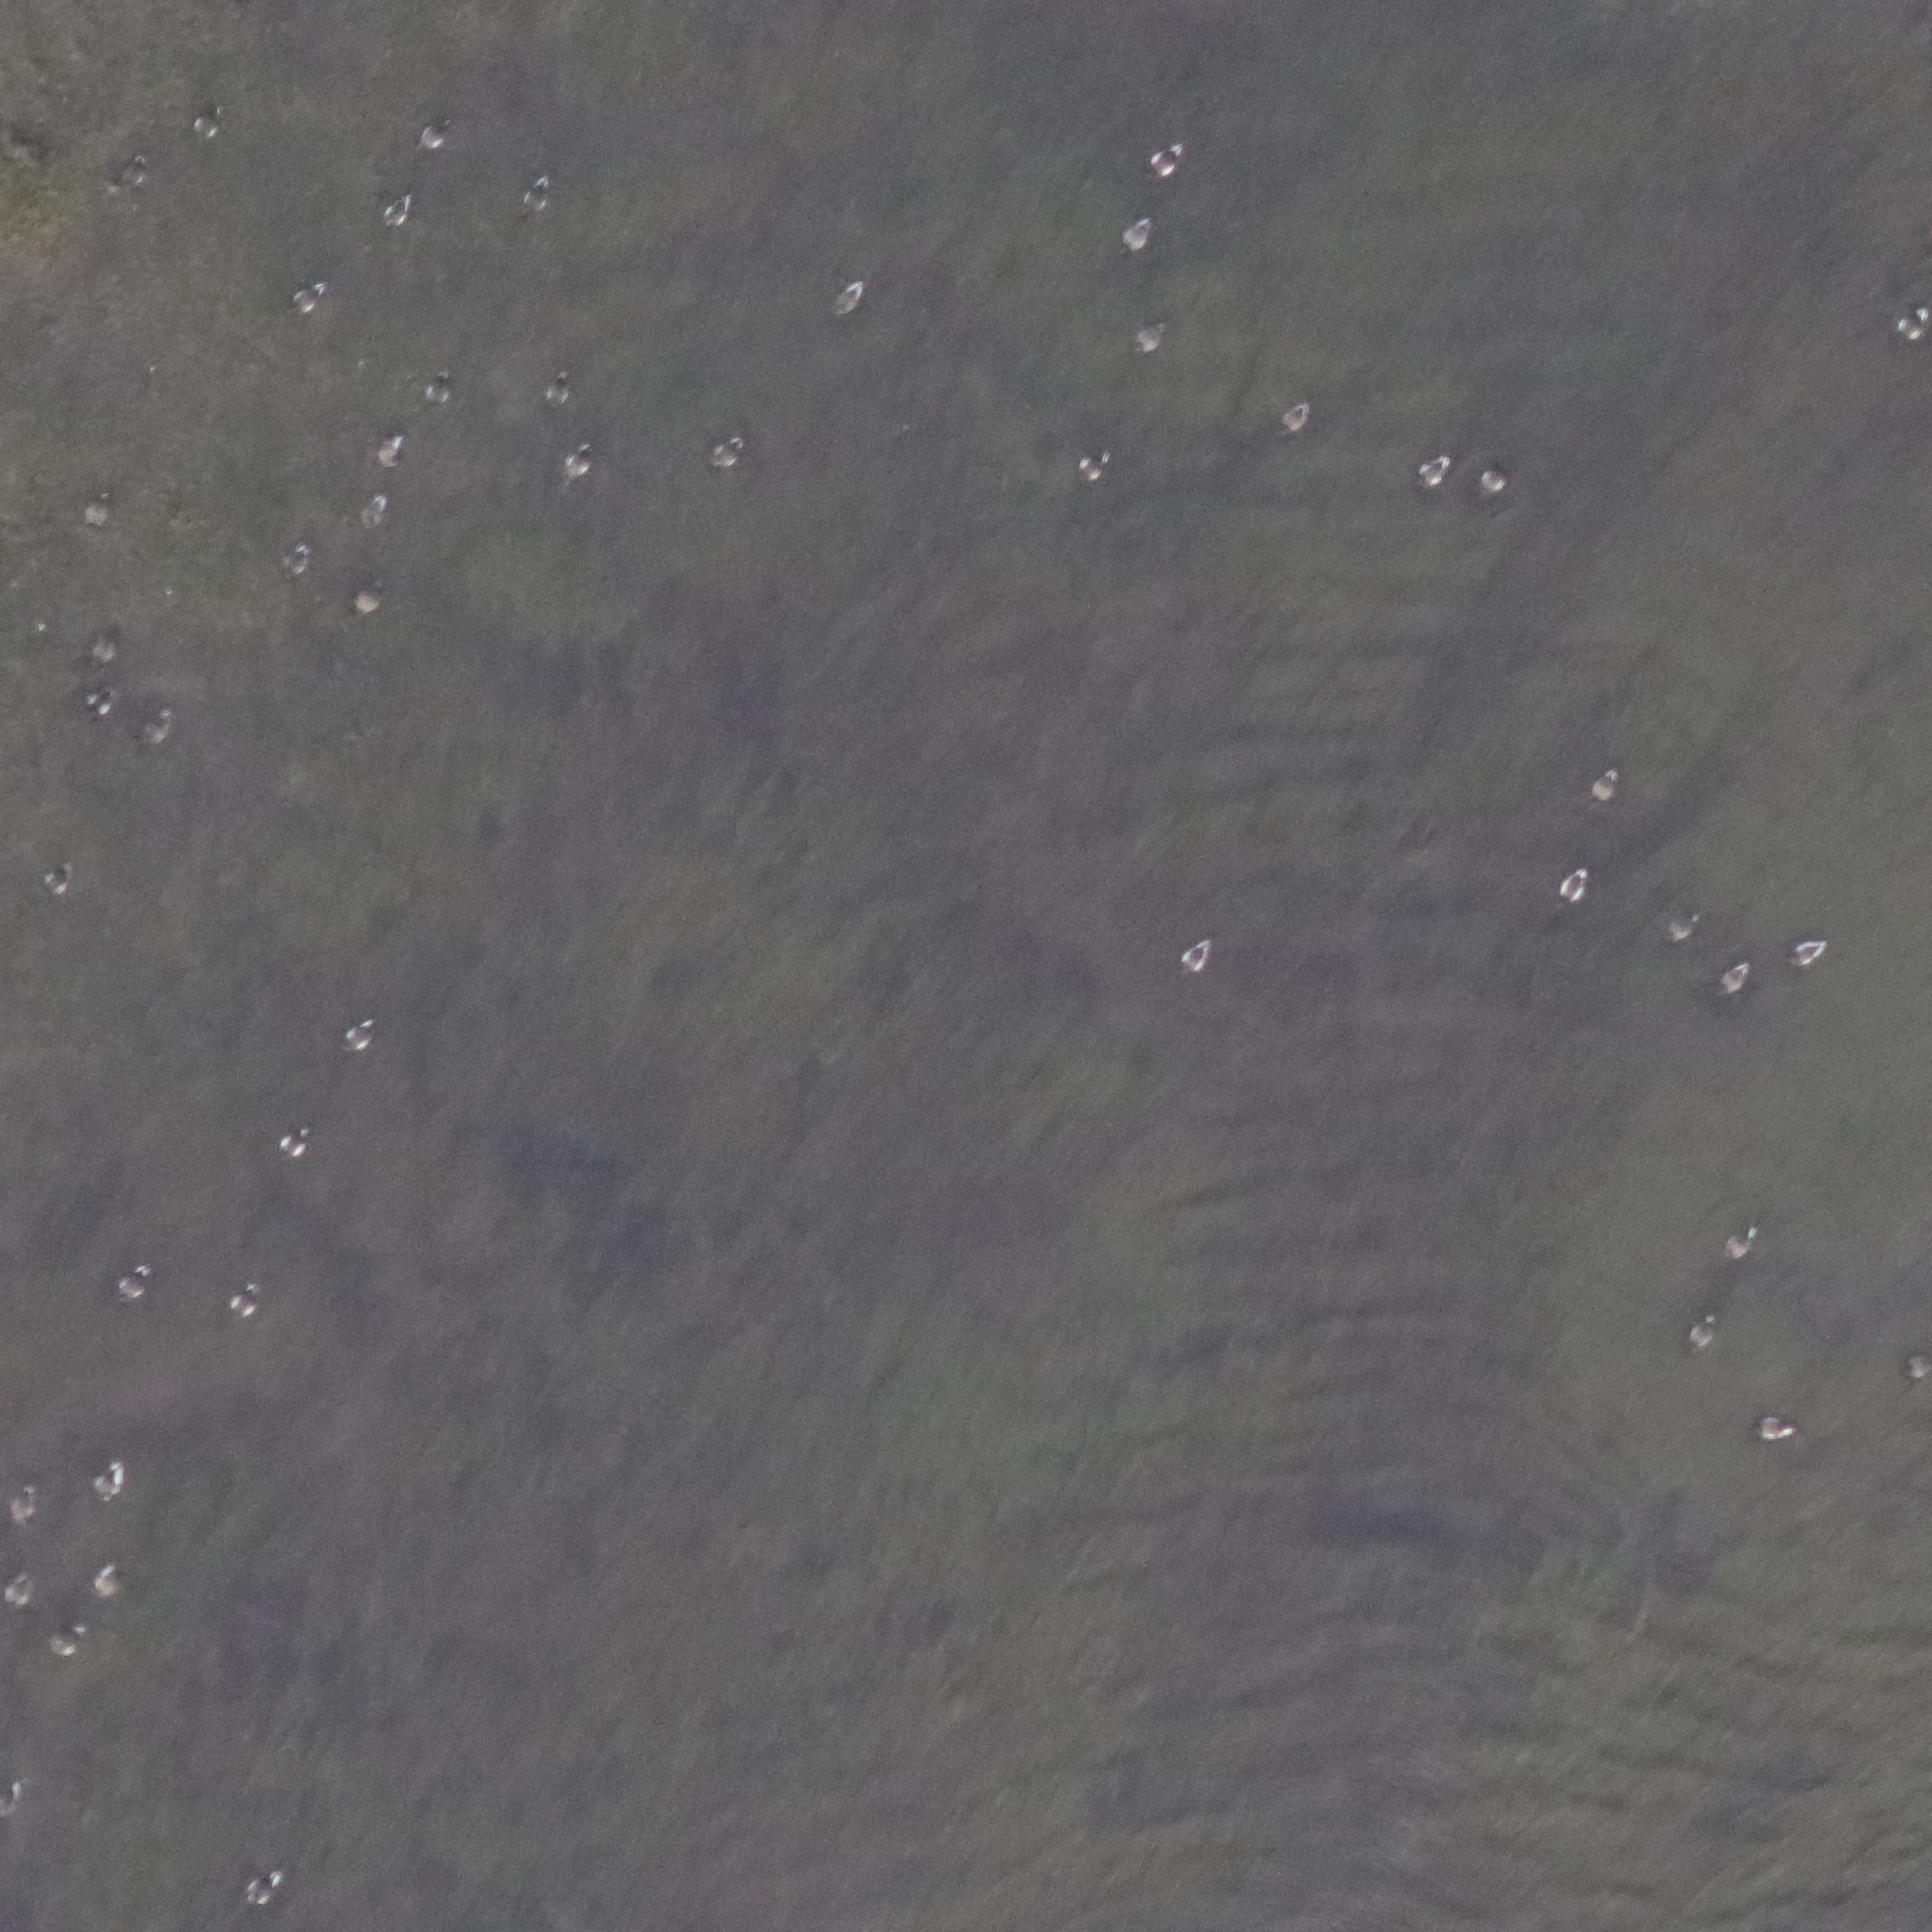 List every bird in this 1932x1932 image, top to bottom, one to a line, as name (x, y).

brant (207, 127)
brant (431, 136)
brant (1164, 161)
brant (134, 173)
brant (532, 200)
brant (398, 212)
brant (1137, 239)
brant (306, 299)
brant (851, 303)
brant (1914, 325)
brant (1151, 339)
brant (438, 394)
brant (562, 394)
brant (1296, 428)
brant (387, 454)
brant (723, 454)
brant (576, 462)
brant (1433, 472)
brant (1096, 477)
brant (1491, 480)
brant (375, 512)
brant (102, 515)
brant (292, 562)
brant (371, 593)
brant (108, 660)
brant (100, 707)
brant (165, 725)
brant (1605, 785)
brant (59, 878)
brant (1573, 886)
brant (1689, 919)
brant (1806, 953)
brant (1195, 955)
brant (1739, 984)
brant (359, 1036)
brant (292, 1143)
brant (1742, 1250)
brant (132, 1286)
brant (244, 1300)
brant (1700, 1338)
brant (1924, 1366)
brant (1774, 1428)
brant (103, 1484)
brant (27, 1502)
brant (113, 1582)
brant (18, 1588)
brant (67, 1641)
brant (260, 1889)